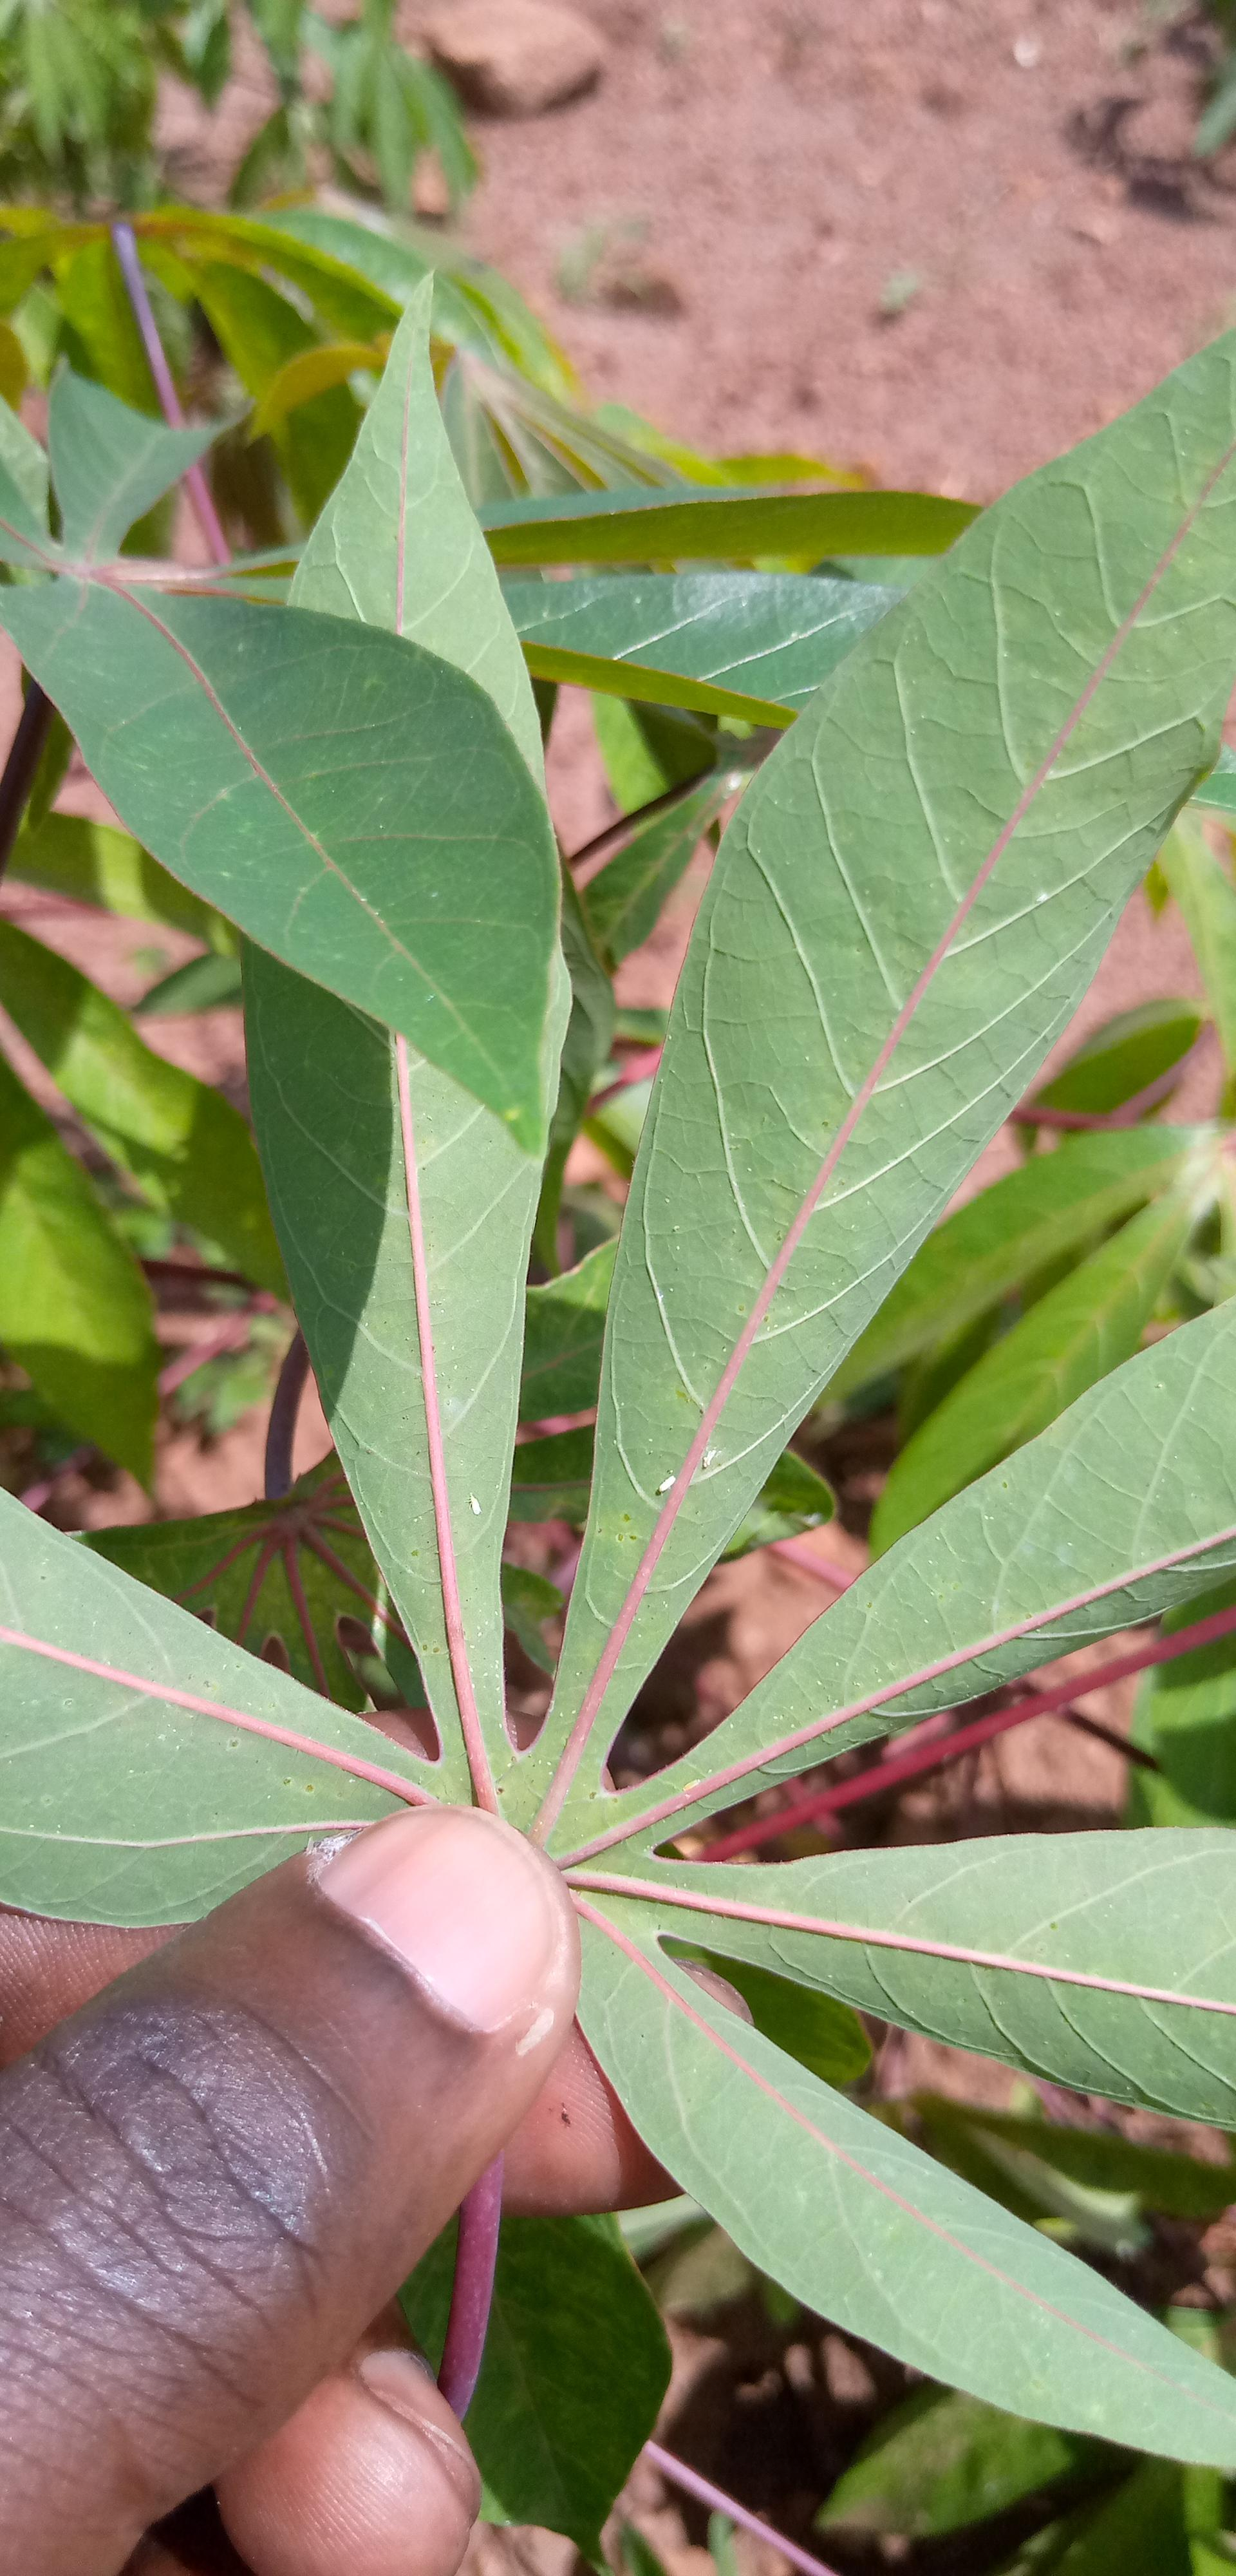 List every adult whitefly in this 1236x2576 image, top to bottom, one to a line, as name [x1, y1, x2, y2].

whitefly [702, 1448, 719, 1468]
whitefly [657, 1474, 677, 1494]
whitefly [466, 1491, 483, 1517]
whitefly [682, 1777, 702, 1793]